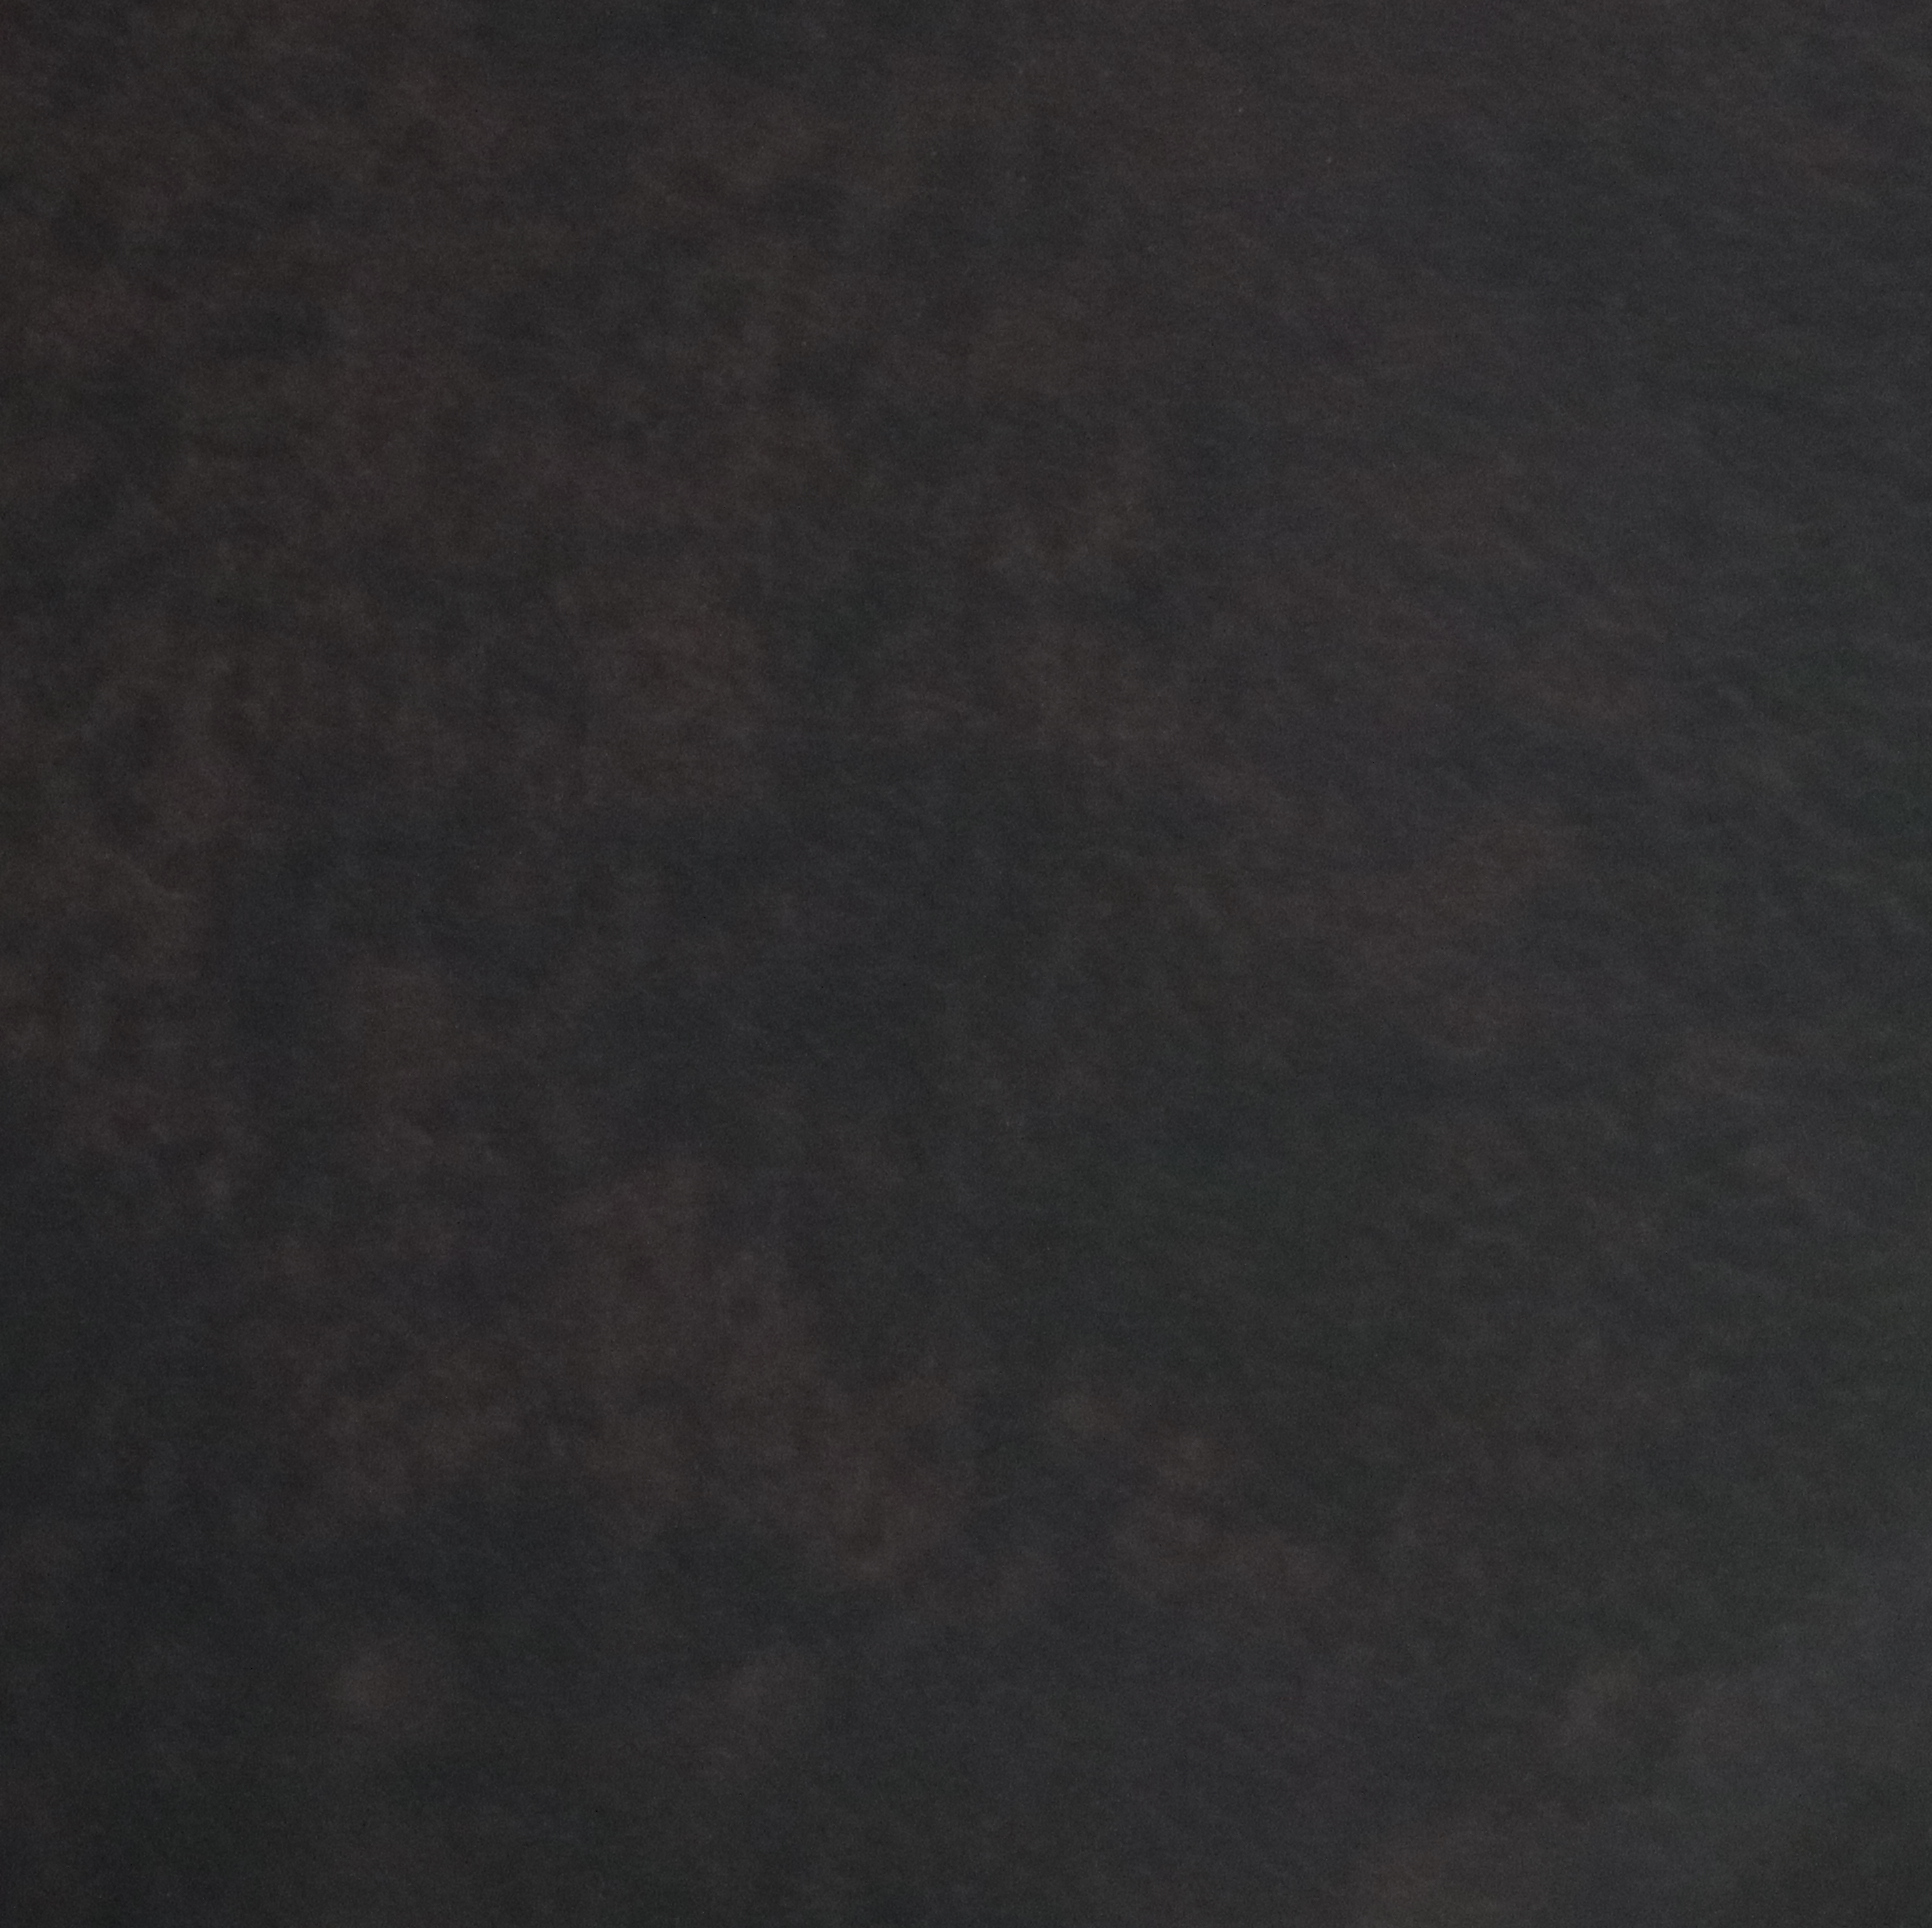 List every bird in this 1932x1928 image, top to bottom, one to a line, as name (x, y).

None